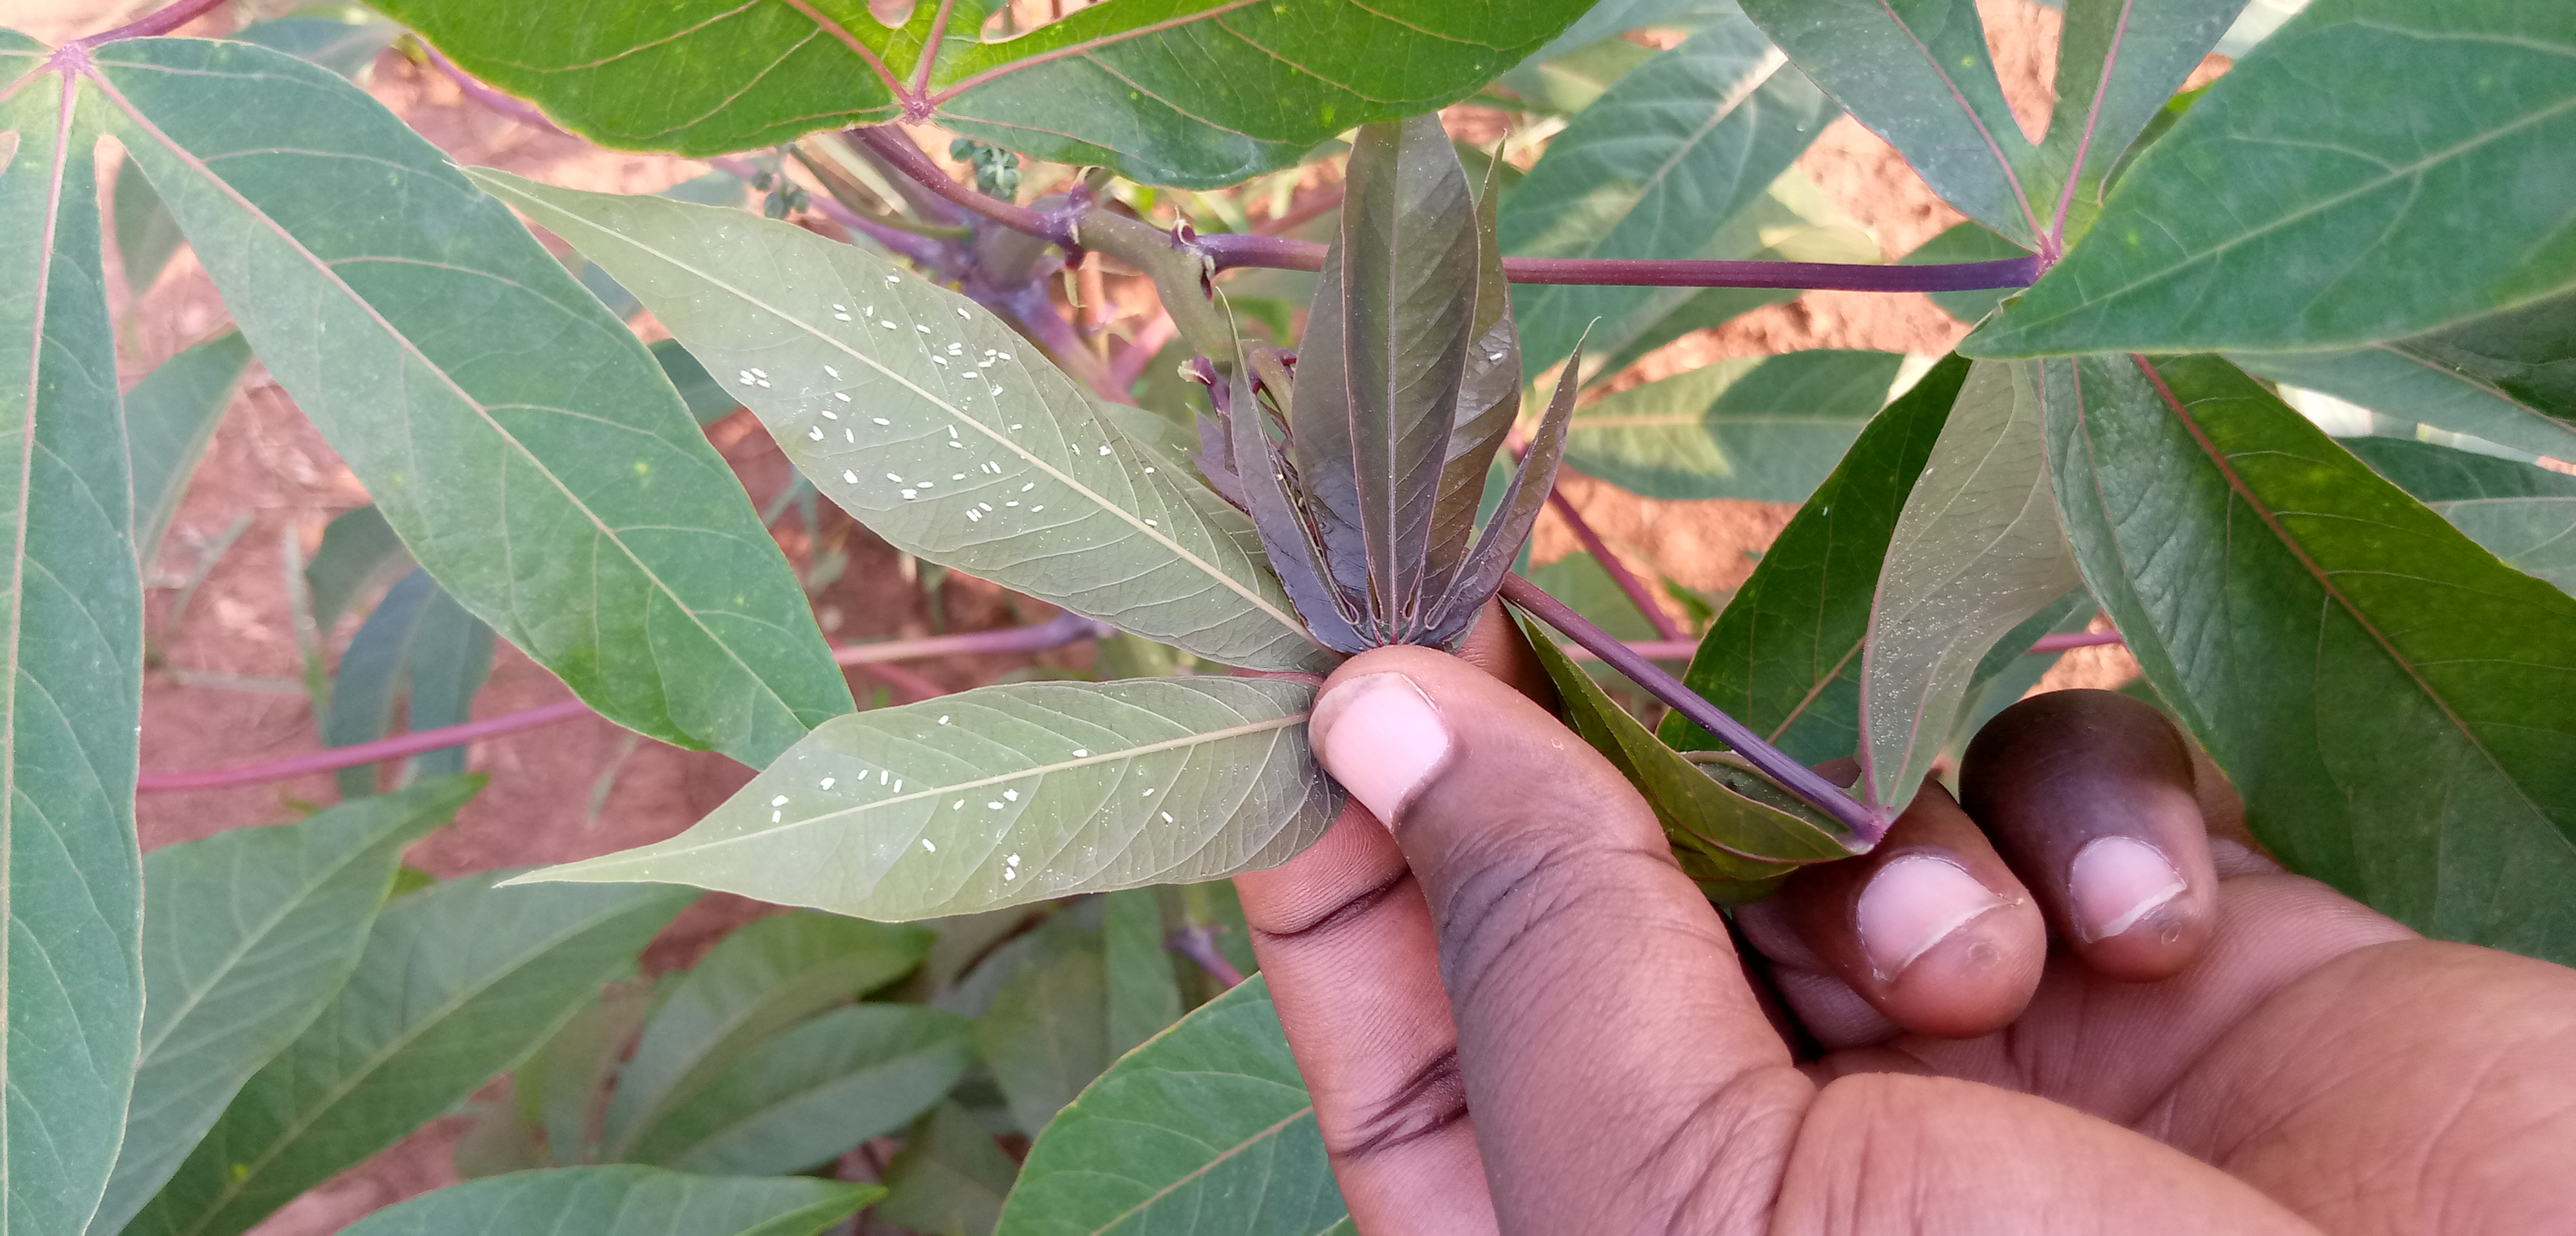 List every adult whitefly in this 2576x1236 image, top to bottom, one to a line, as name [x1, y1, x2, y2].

whitefly [886, 274, 902, 285]
whitefly [831, 303, 848, 311]
whitefly [866, 303, 873, 319]
whitefly [956, 306, 972, 321]
whitefly [834, 312, 852, 322]
whitefly [880, 319, 897, 331]
whitefly [915, 323, 931, 335]
whitefly [946, 341, 963, 350]
whitefly [982, 348, 997, 356]
whitefly [948, 349, 963, 356]
whitefly [998, 350, 1012, 360]
whitefly [1488, 351, 1504, 363]
whitefly [933, 353, 948, 366]
whitefly [989, 355, 996, 364]
whitefly [977, 360, 992, 370]
whitefly [823, 363, 839, 379]
whitefly [750, 368, 768, 379]
whitefly [740, 369, 755, 381]
whitefly [961, 370, 980, 379]
whitefly [739, 377, 755, 386]
whitefly [756, 378, 772, 388]
whitefly [991, 384, 1004, 397]
whitefly [833, 390, 854, 404]
whitefly [820, 407, 839, 421]
whitefly [871, 416, 891, 427]
whitefly [1009, 421, 1026, 431]
whitefly [948, 422, 960, 439]
whitefly [812, 424, 825, 440]
whitefly [844, 426, 857, 445]
whitefly [808, 431, 819, 441]
whitefly [947, 440, 963, 449]
whitefly [1071, 442, 1081, 456]
whitefly [1097, 444, 1108, 450]
whitefly [1100, 449, 1113, 456]
whitefly [979, 462, 991, 474]
whitefly [1144, 465, 1156, 474]
whitefly [1925, 466, 1935, 475]
whitefly [846, 469, 859, 483]
whitefly [886, 471, 903, 484]
whitefly [951, 472, 967, 480]
whitefly [1275, 472, 1285, 483]
whitefly [844, 473, 853, 483]
whitefly [915, 480, 935, 489]
whitefly [1021, 481, 1036, 494]
whitefly [900, 487, 918, 494]
whitefly [902, 494, 917, 500]
whitefly [1005, 500, 1020, 507]
whitefly [976, 501, 995, 514]
whitefly [1031, 503, 1046, 514]
whitefly [1821, 503, 1830, 518]
whitefly [971, 508, 983, 519]
whitefly [966, 510, 978, 523]
whitefly [1143, 516, 1159, 527]
whitefly [936, 713, 951, 726]
whitefly [1072, 747, 1090, 758]
whitefly [856, 767, 868, 781]
whitefly [878, 767, 891, 787]
whitefly [819, 775, 837, 791]
whitefly [893, 777, 904, 794]
whitefly [1141, 787, 1156, 798]
whitefly [1007, 787, 1019, 797]
whitefly [1002, 791, 1018, 802]
whitefly [769, 792, 790, 806]
whitefly [951, 798, 967, 812]
whitefly [986, 800, 1005, 810]
whitefly [1161, 809, 1173, 823]
whitefly [770, 810, 783, 825]
whitefly [920, 836, 938, 853]
whitefly [1012, 852, 1021, 861]
whitefly [1007, 856, 1019, 867]
whitefly [1003, 866, 1016, 881]